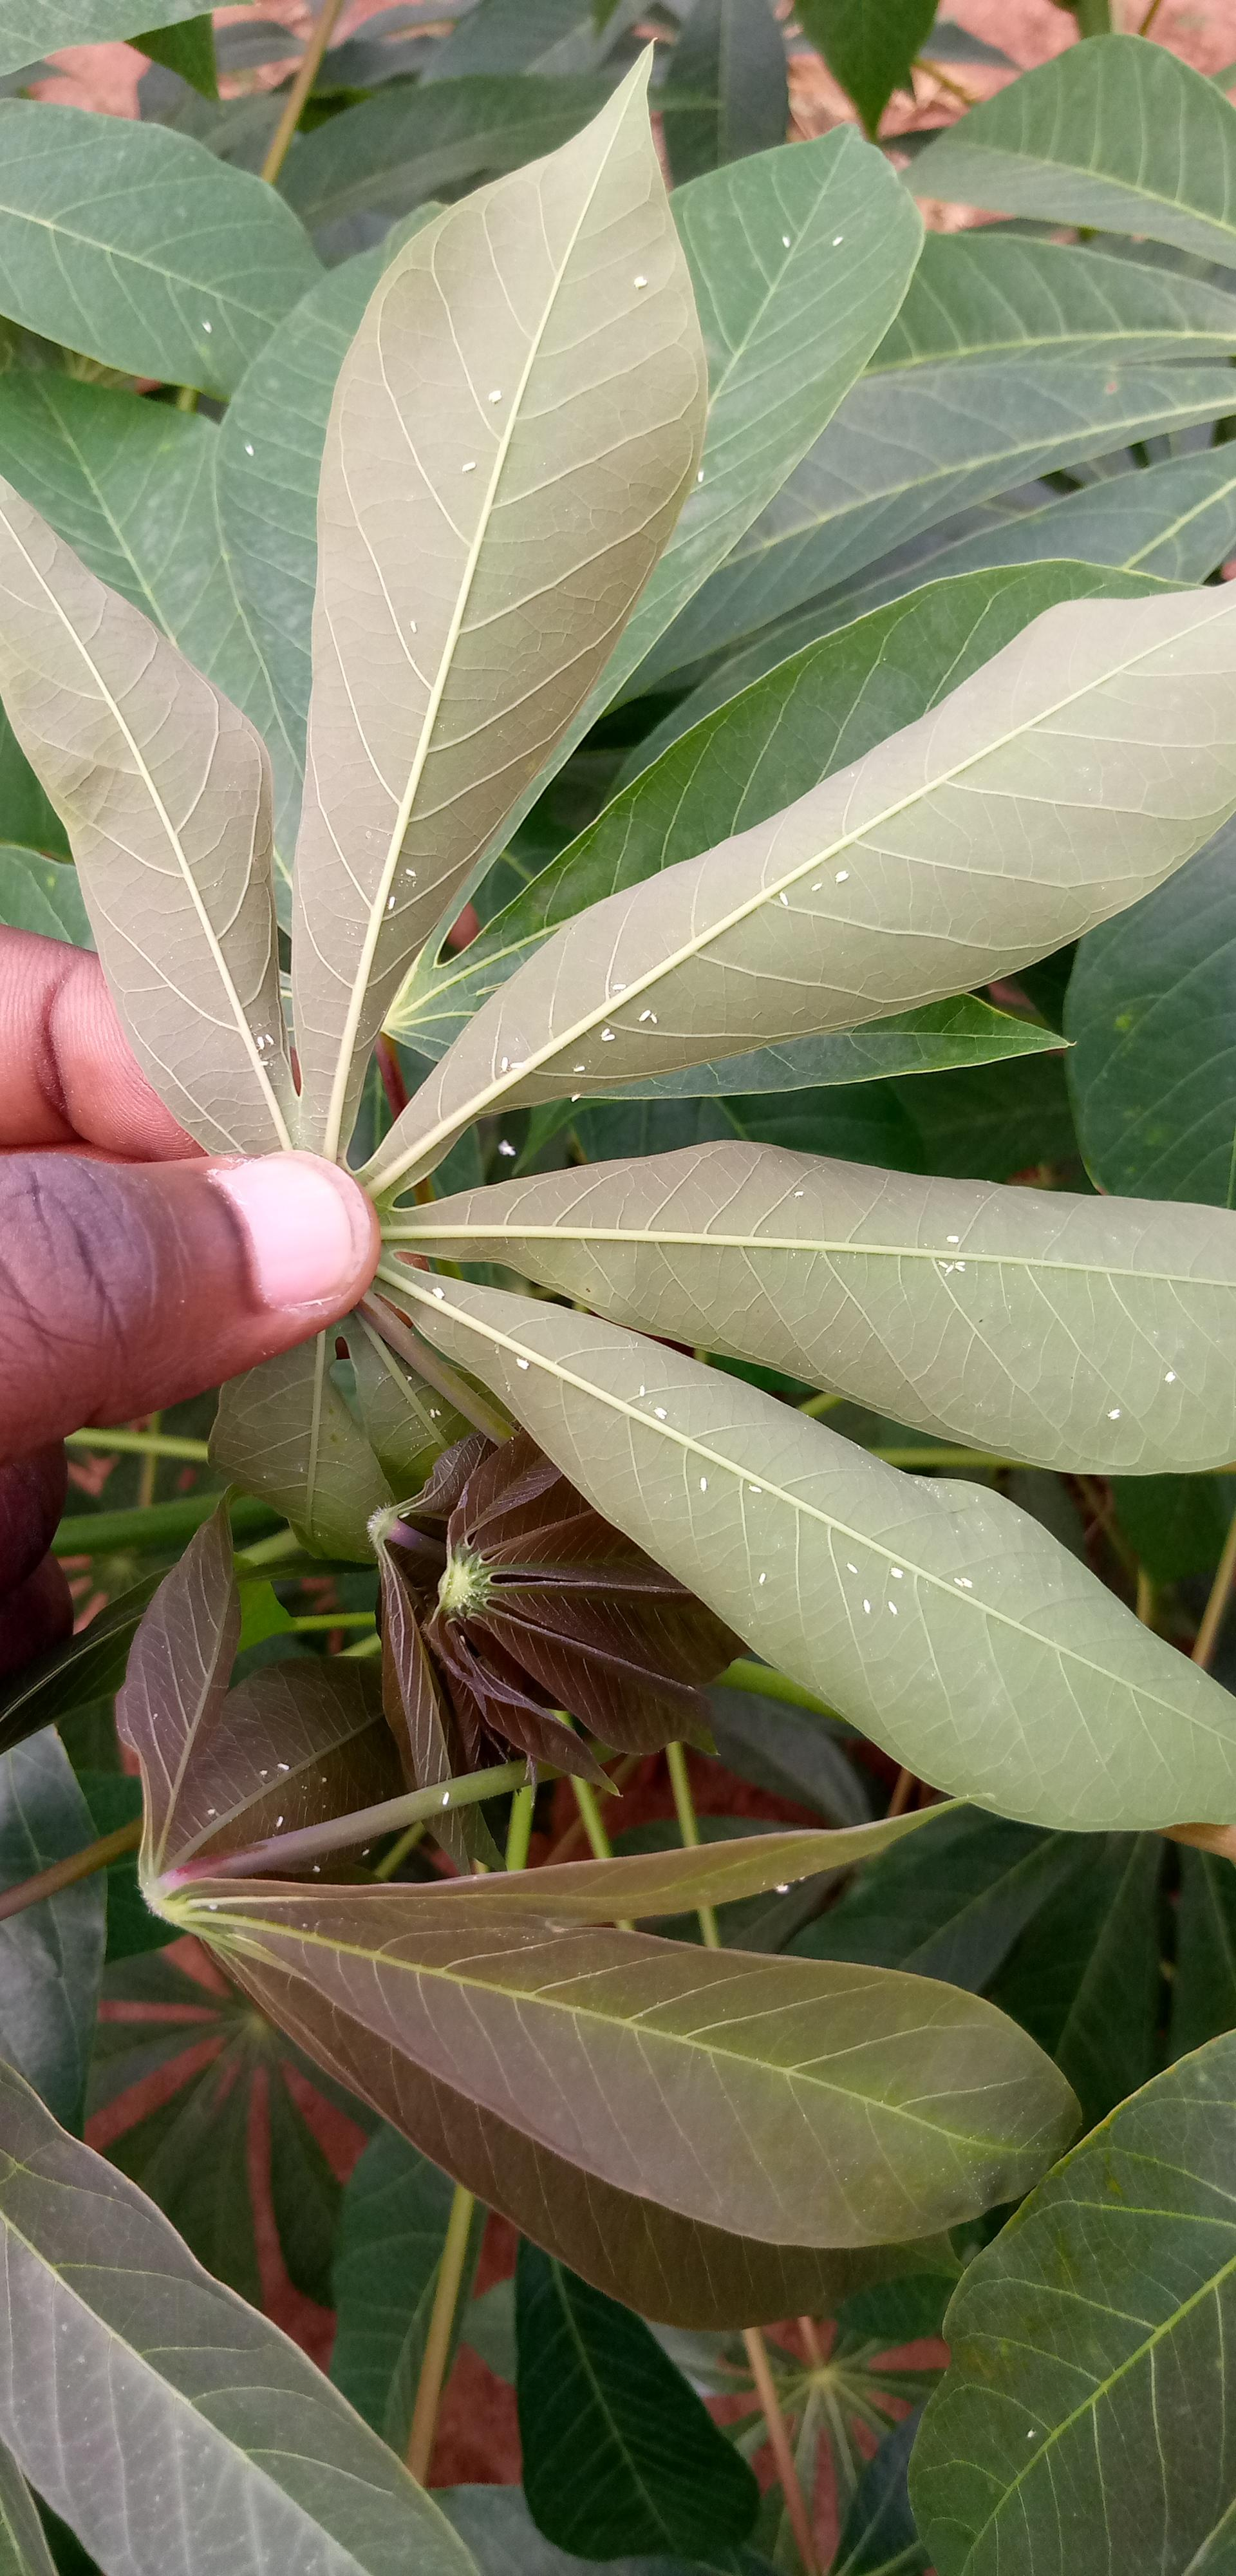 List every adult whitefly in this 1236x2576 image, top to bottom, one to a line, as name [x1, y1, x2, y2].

whitefly [630, 254, 658, 302]
whitefly [483, 386, 513, 412]
whitefly [451, 446, 499, 497]
whitefly [393, 607, 431, 644]
whitefly [397, 848, 427, 885]
whitefly [834, 858, 869, 887]
whitefly [807, 873, 837, 911]
whitefly [372, 878, 408, 922]
whitefly [772, 885, 809, 923]
whitefly [604, 973, 639, 998]
whitefly [628, 986, 669, 1037]
whitefly [588, 1016, 632, 1057]
whitefly [245, 1018, 285, 1056]
whitefly [239, 1021, 286, 1074]
whitefly [497, 1050, 526, 1079]
whitefly [563, 1054, 597, 1077]
whitefly [561, 1088, 590, 1113]
whitefly [778, 1171, 810, 1206]
whitefly [933, 1222, 975, 1252]
whitefly [930, 1249, 975, 1286]
whitefly [928, 1251, 973, 1281]
whitefly [420, 1272, 456, 1306]
whitefly [501, 1340, 542, 1381]
whitefly [1154, 1359, 1182, 1396]
whitefly [633, 1368, 664, 1401]
whitefly [1094, 1394, 1138, 1429]
whitefly [651, 1403, 685, 1426]
whitefly [680, 1465, 719, 1508]
whitefly [742, 1472, 774, 1513]
whitefly [835, 1551, 862, 1582]
whitefly [876, 1551, 917, 1594]
whitefly [740, 1558, 780, 1605]
whitefly [942, 1560, 979, 1596]
whitefly [942, 1566, 986, 1606]
whitefly [853, 1589, 885, 1621]
whitefly [878, 1590, 912, 1626]